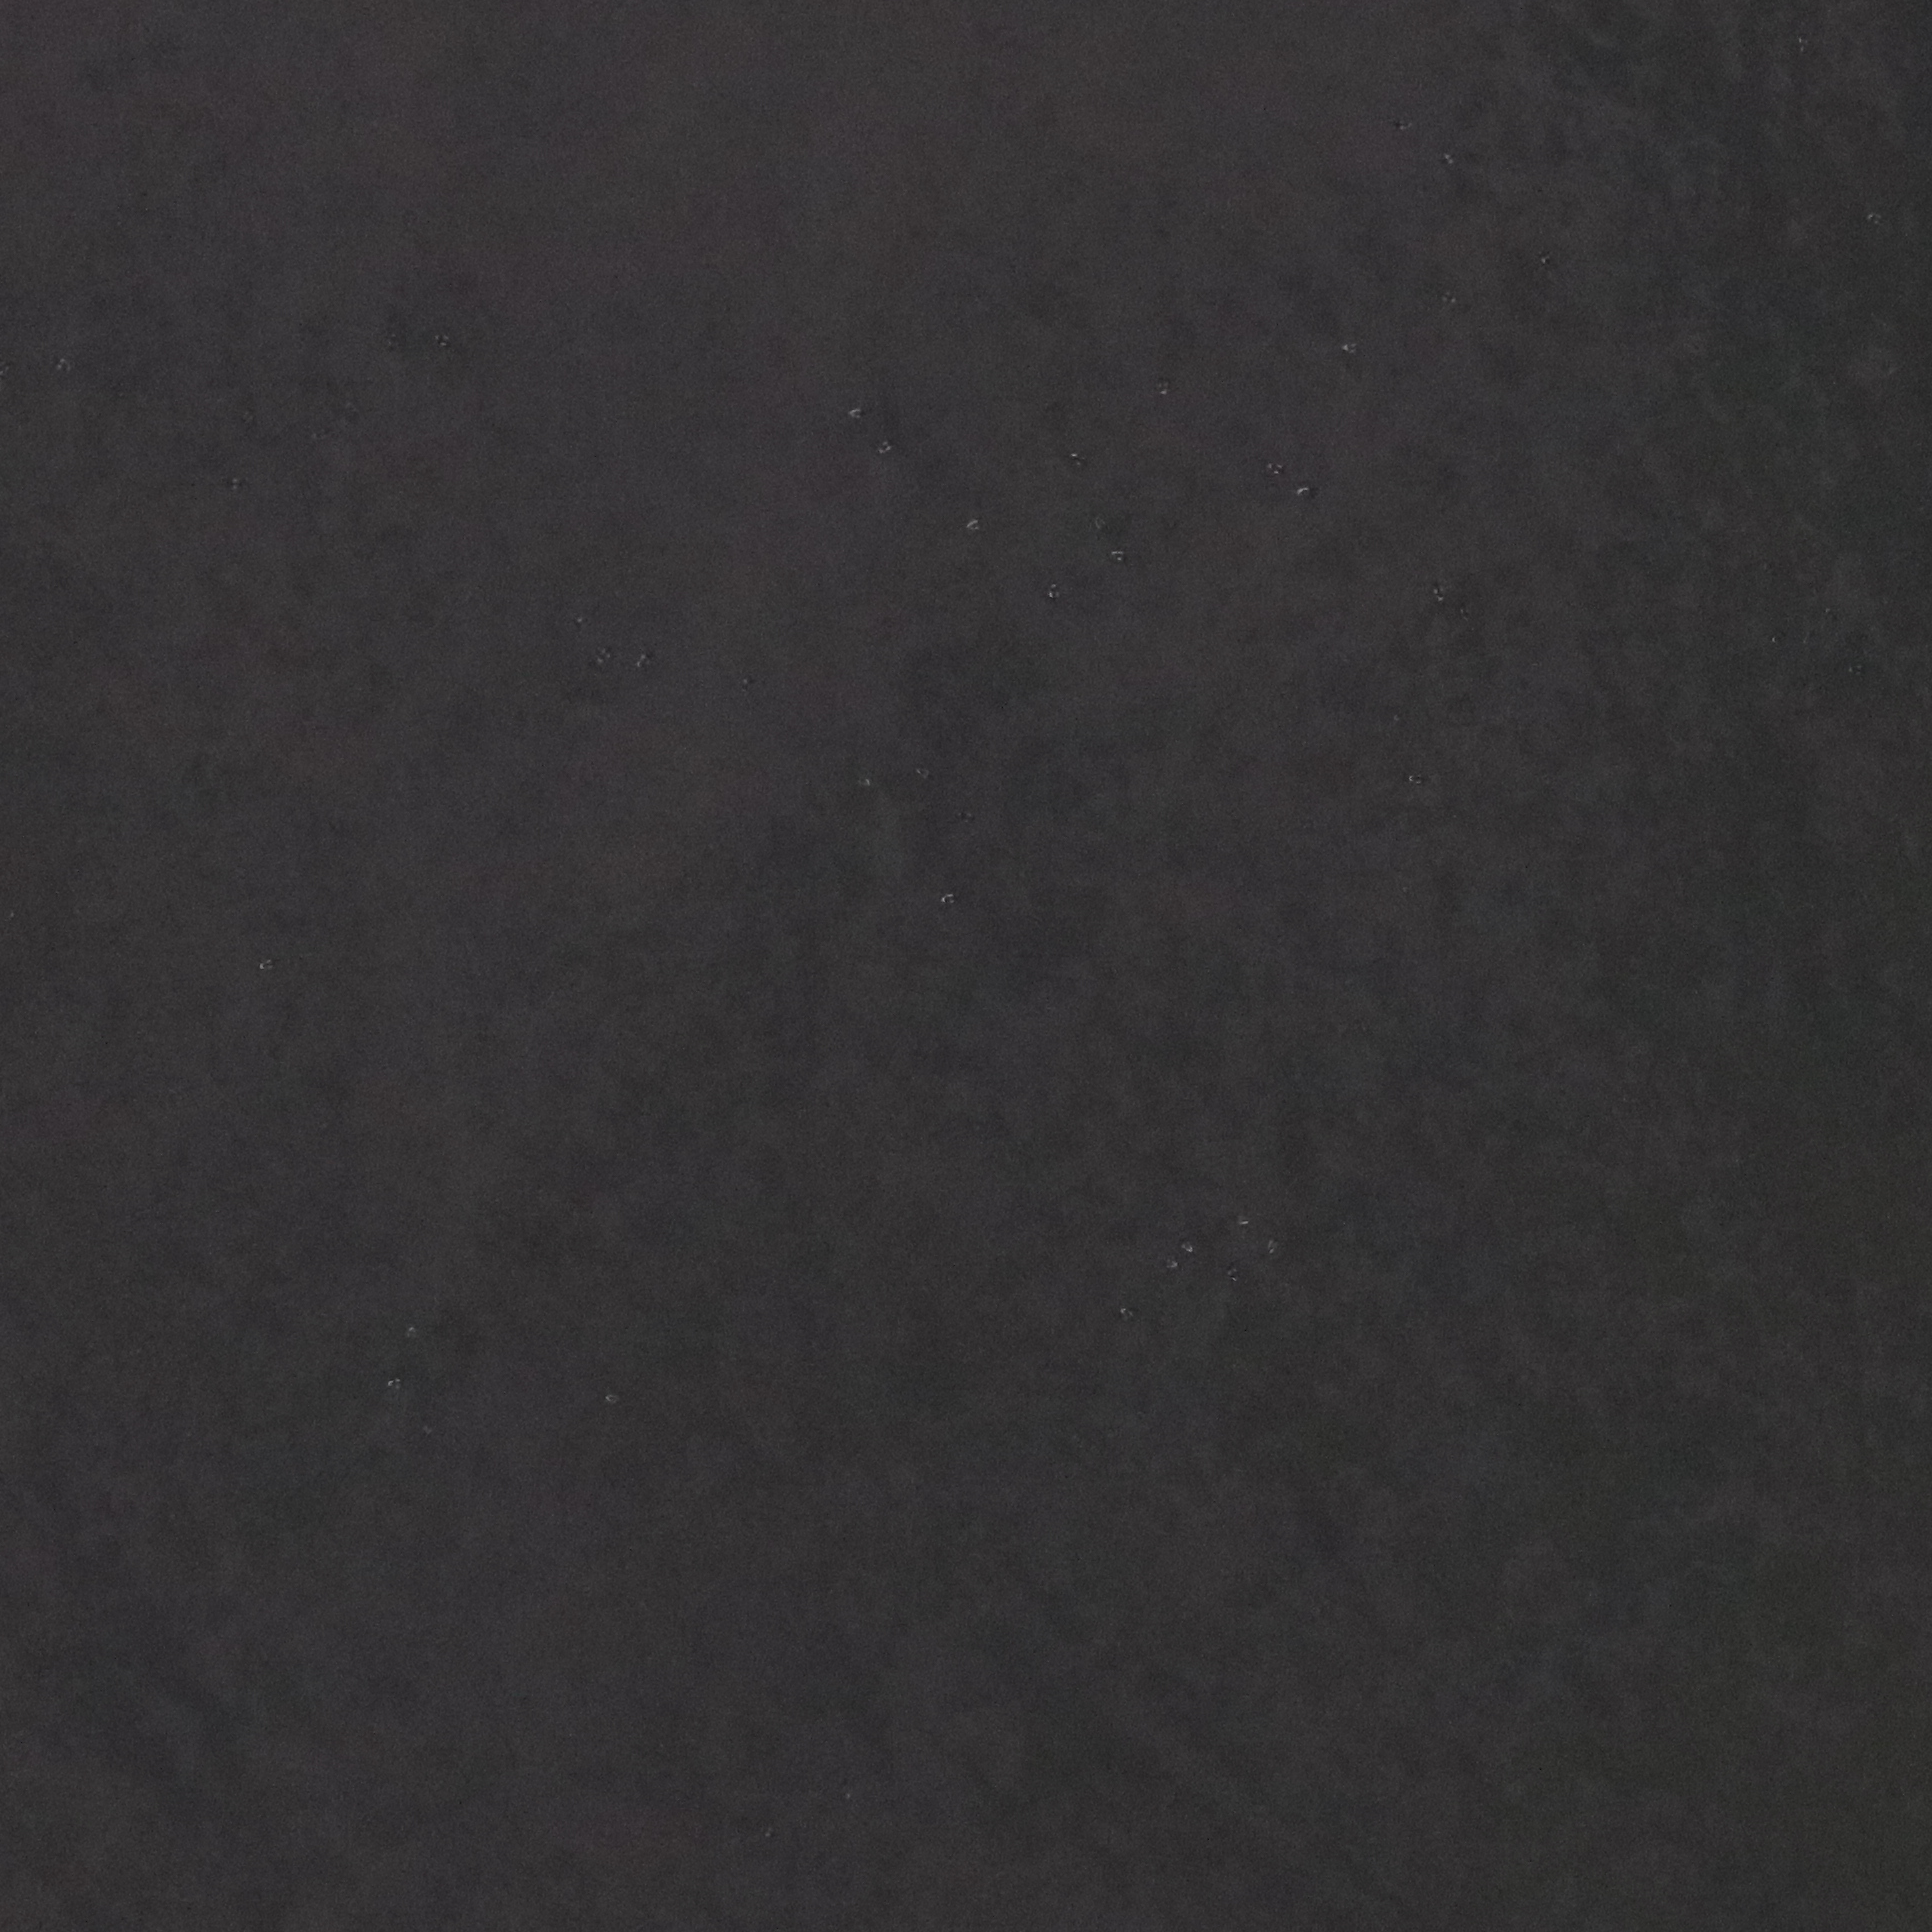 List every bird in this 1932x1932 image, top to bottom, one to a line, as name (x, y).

brant (1802, 39)
brant (1402, 126)
brant (1446, 160)
brant (1872, 218)
brant (1548, 251)
brant (1461, 300)
other bird (387, 337)
brant (442, 342)
brant (1349, 351)
brant (62, 364)
brant (4, 366)
brant (1165, 391)
brant (856, 411)
other bird (352, 412)
other bird (245, 416)
other bird (326, 437)
brant (885, 455)
brant (1080, 468)
brant (1278, 468)
other bird (237, 477)
brant (1310, 496)
brant (981, 527)
brant (1105, 529)
brant (1124, 559)
brant (1054, 593)
brant (1446, 595)
brant (1471, 618)
brant (1831, 618)
brant (585, 625)
brant (1778, 638)
brant (1809, 643)
brant (604, 658)
brant (647, 659)
brant (1853, 669)
brant (754, 680)
brant (924, 774)
brant (867, 782)
brant (1423, 785)
brant (949, 898)
brant (268, 965)
brant (1246, 1224)
brant (1191, 1249)
brant (1279, 1249)
brant (1174, 1263)
brant (1239, 1274)
brant (1131, 1319)
brant (412, 1332)
brant (394, 1383)
brant (615, 1395)
brant (429, 1427)